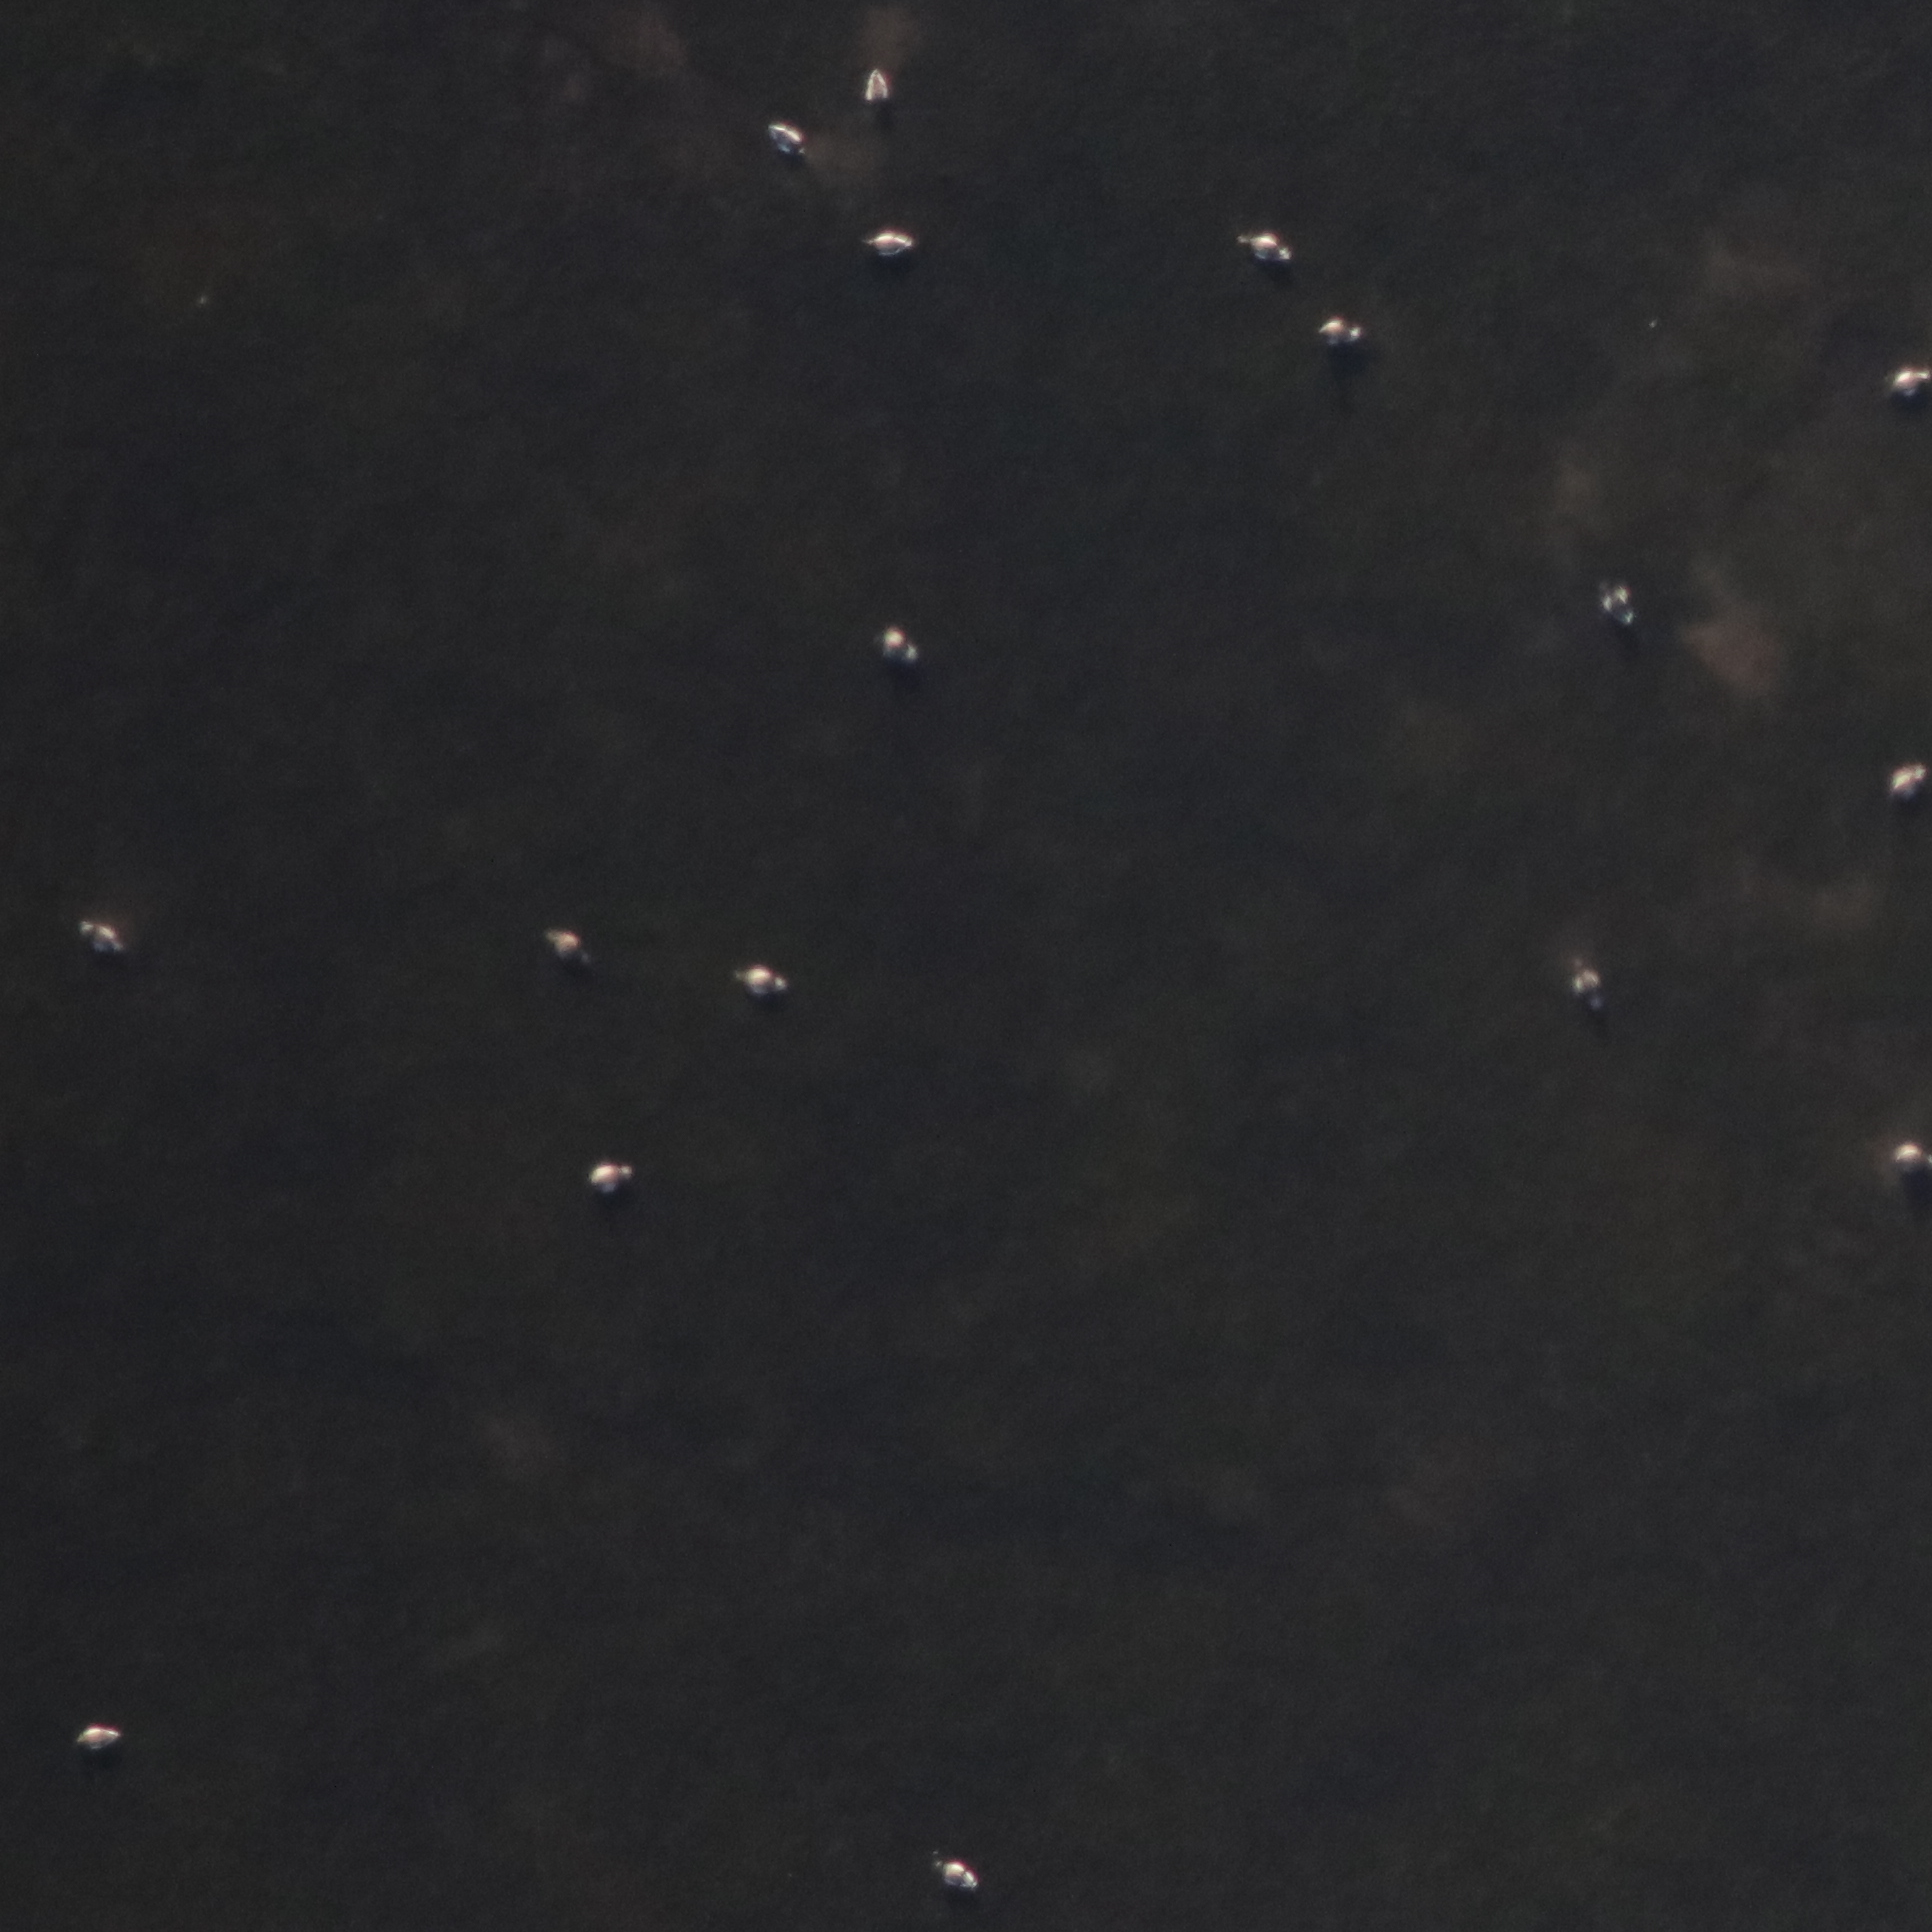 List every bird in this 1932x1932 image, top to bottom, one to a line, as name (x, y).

brant (879, 88)
brant (787, 137)
brant (891, 242)
brant (1264, 247)
brant (1340, 333)
brant (1909, 385)
brant (1619, 602)
brant (898, 650)
brant (1911, 785)
brant (101, 936)
brant (571, 945)
brant (761, 981)
brant (1588, 985)
brant (1913, 1161)
brant (610, 1175)
brant (109, 1738)
brant (957, 1875)